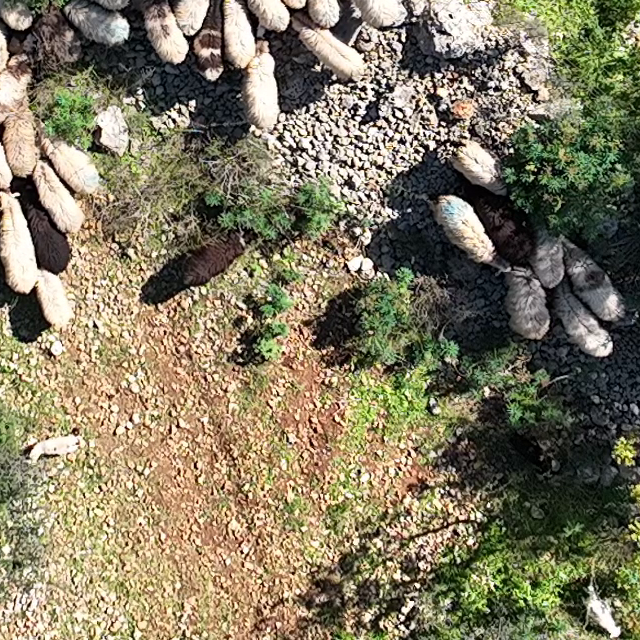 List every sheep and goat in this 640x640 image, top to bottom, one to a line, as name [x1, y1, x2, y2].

sheep [0, 0, 34, 31]
sheep [35, 0, 129, 10]
sheep [63, 0, 129, 46]
sheep [139, 0, 189, 66]
sheep [195, 0, 225, 82]
sheep [224, 0, 255, 70]
sheep [240, 0, 292, 31]
sheep [246, 0, 307, 10]
sheep [290, 0, 340, 26]
sheep [316, 0, 401, 27]
sheep [0, 2, 10, 77]
sheep [33, 2, 82, 62]
sheep [290, 11, 365, 79]
sheep [245, 38, 281, 133]
sheep [0, 54, 30, 125]
sheep [3, 96, 40, 179]
sheep [0, 109, 13, 190]
sheep [34, 121, 99, 194]
sheep [453, 137, 511, 196]
sheep [33, 159, 85, 233]
sheep [0, 190, 36, 295]
sheep [475, 192, 535, 265]
sheep [437, 194, 512, 275]
sheep [24, 195, 73, 270]
sheep [536, 215, 564, 289]
sheep [183, 232, 252, 287]
sheep [558, 235, 626, 323]
sheep [509, 260, 550, 341]
sheep [35, 270, 70, 328]
sheep [556, 277, 612, 356]
sheep [29, 434, 82, 465]
sheep [588, 595, 624, 637]